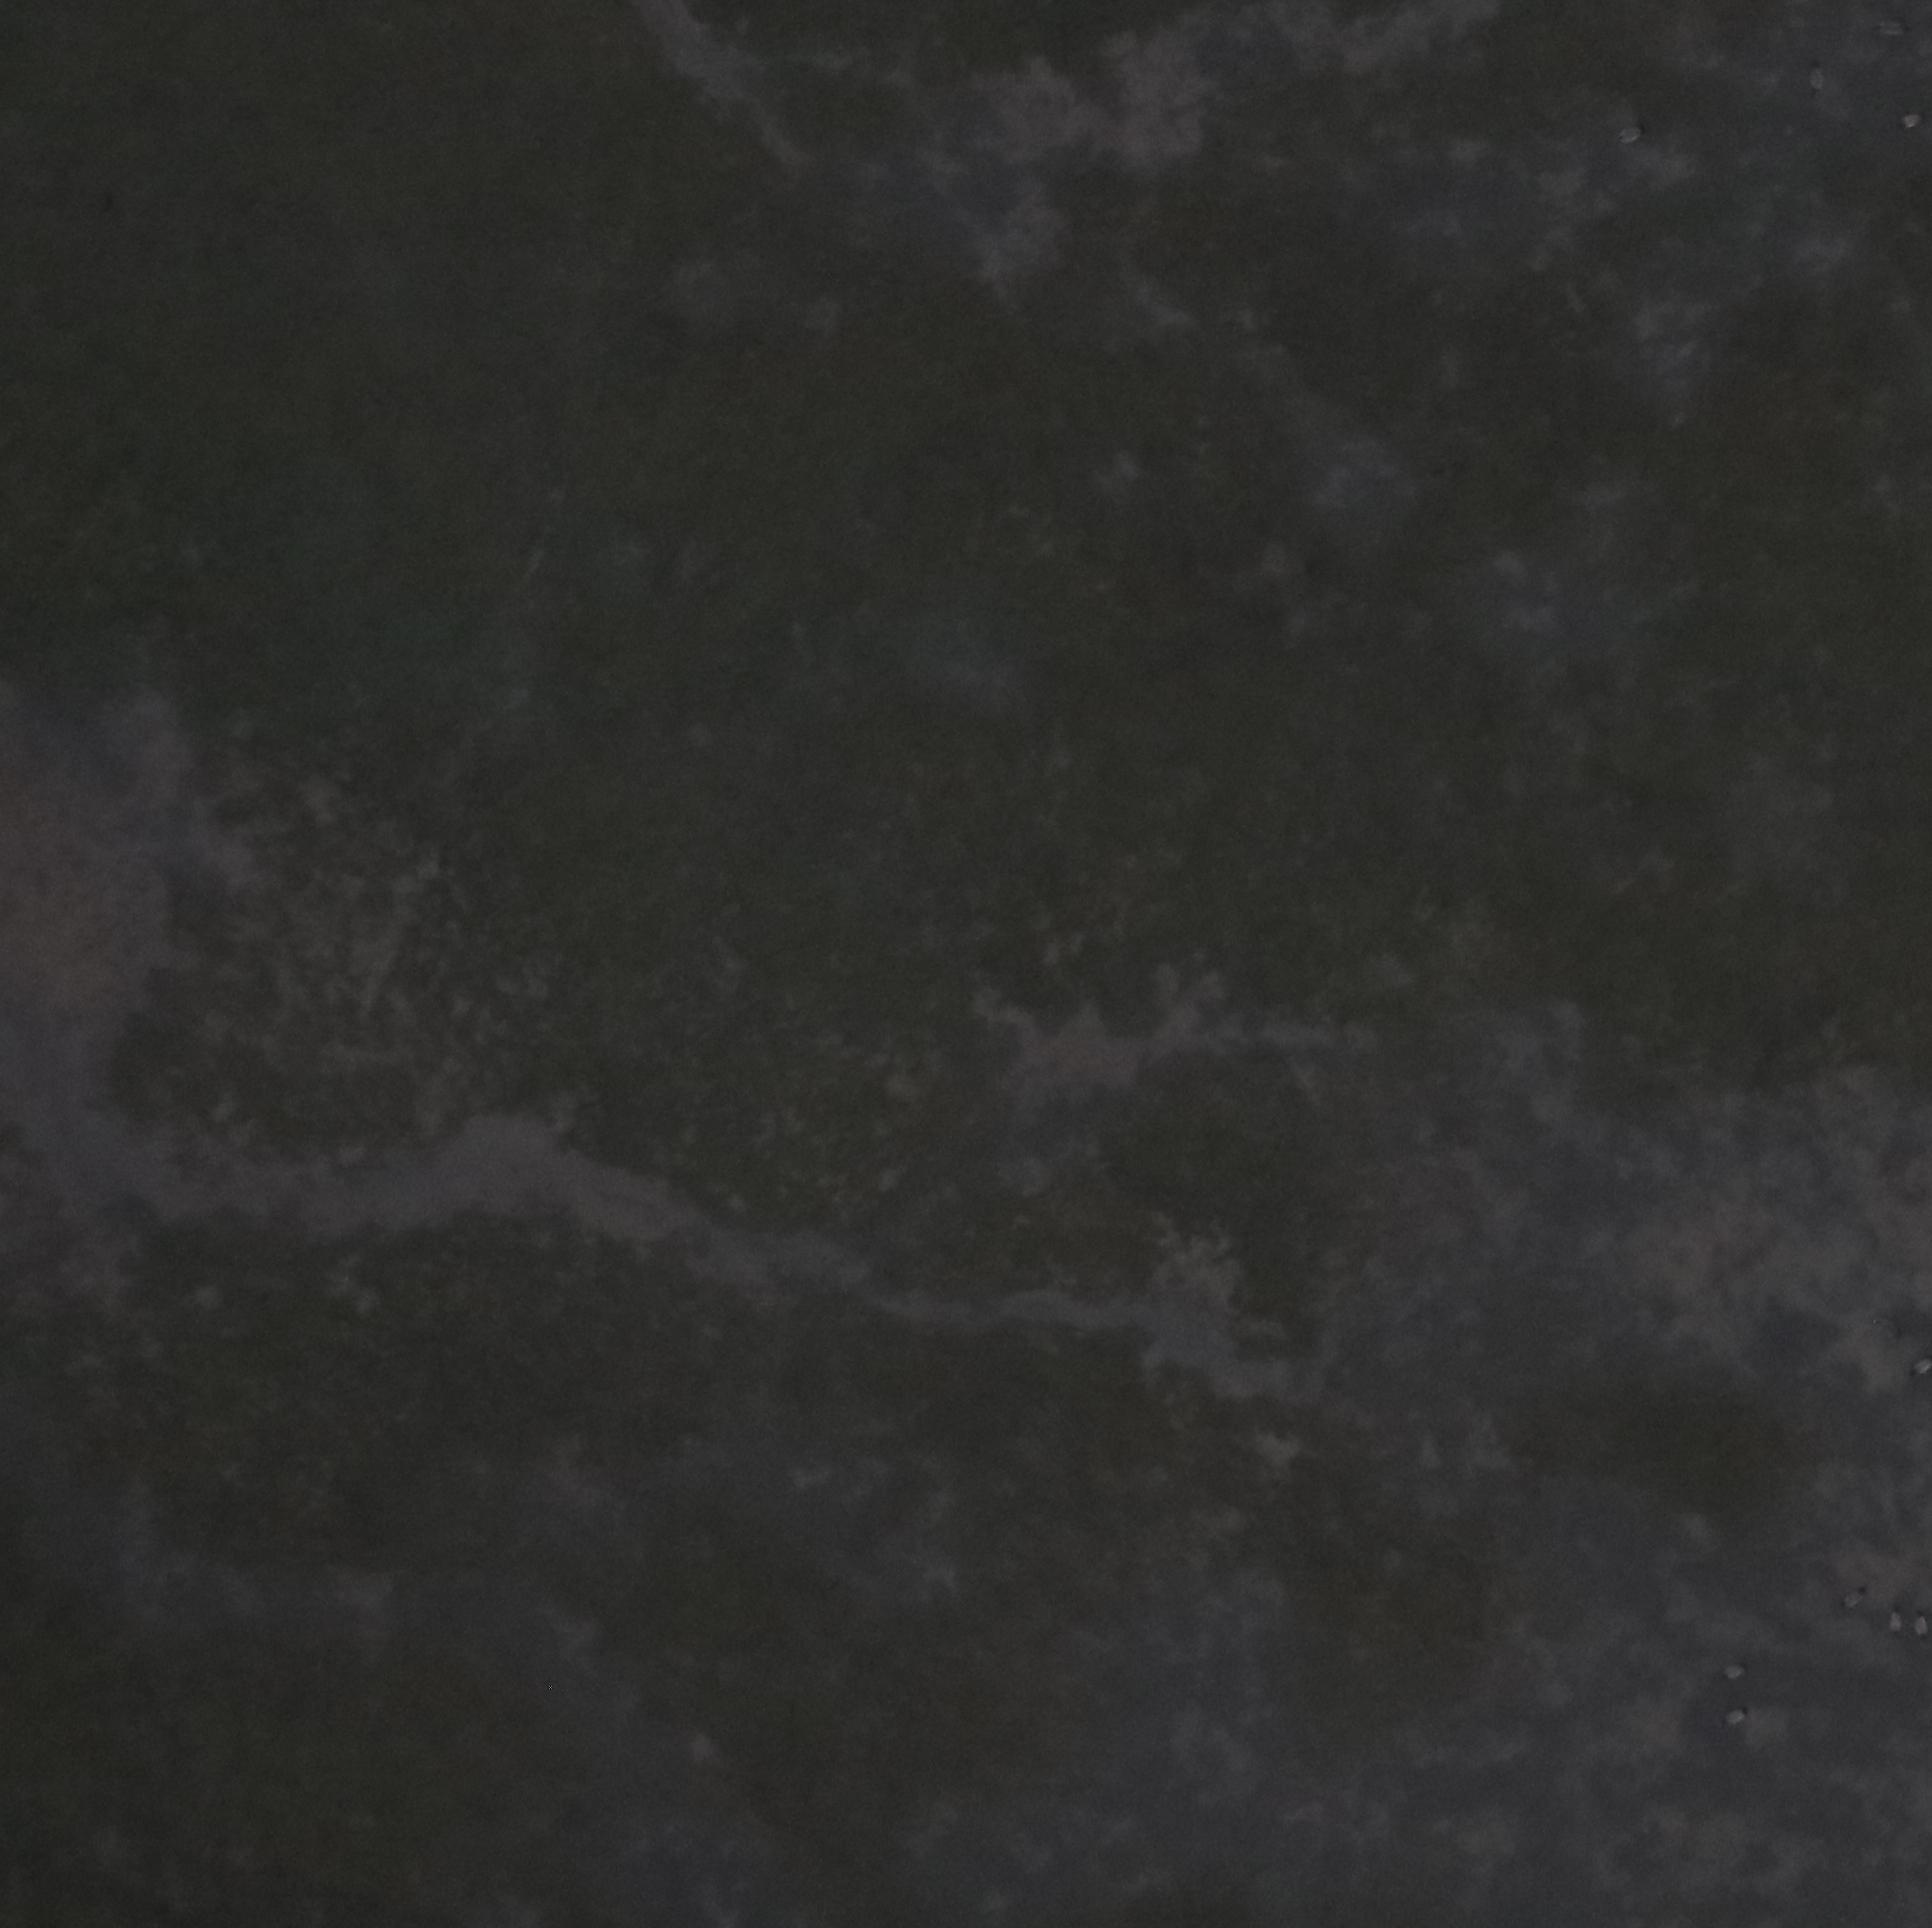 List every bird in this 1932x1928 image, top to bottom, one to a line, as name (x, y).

Canada goose (1889, 31)
Canada goose (1807, 80)
Canada goose (1910, 121)
Canada goose (1636, 128)
Canada goose (1889, 1332)
Canada goose (1918, 1363)
Canada goose (1856, 1588)
Canada goose (1895, 1615)
Canada goose (1918, 1626)
Canada goose (1737, 1671)
Canada goose (1734, 1705)